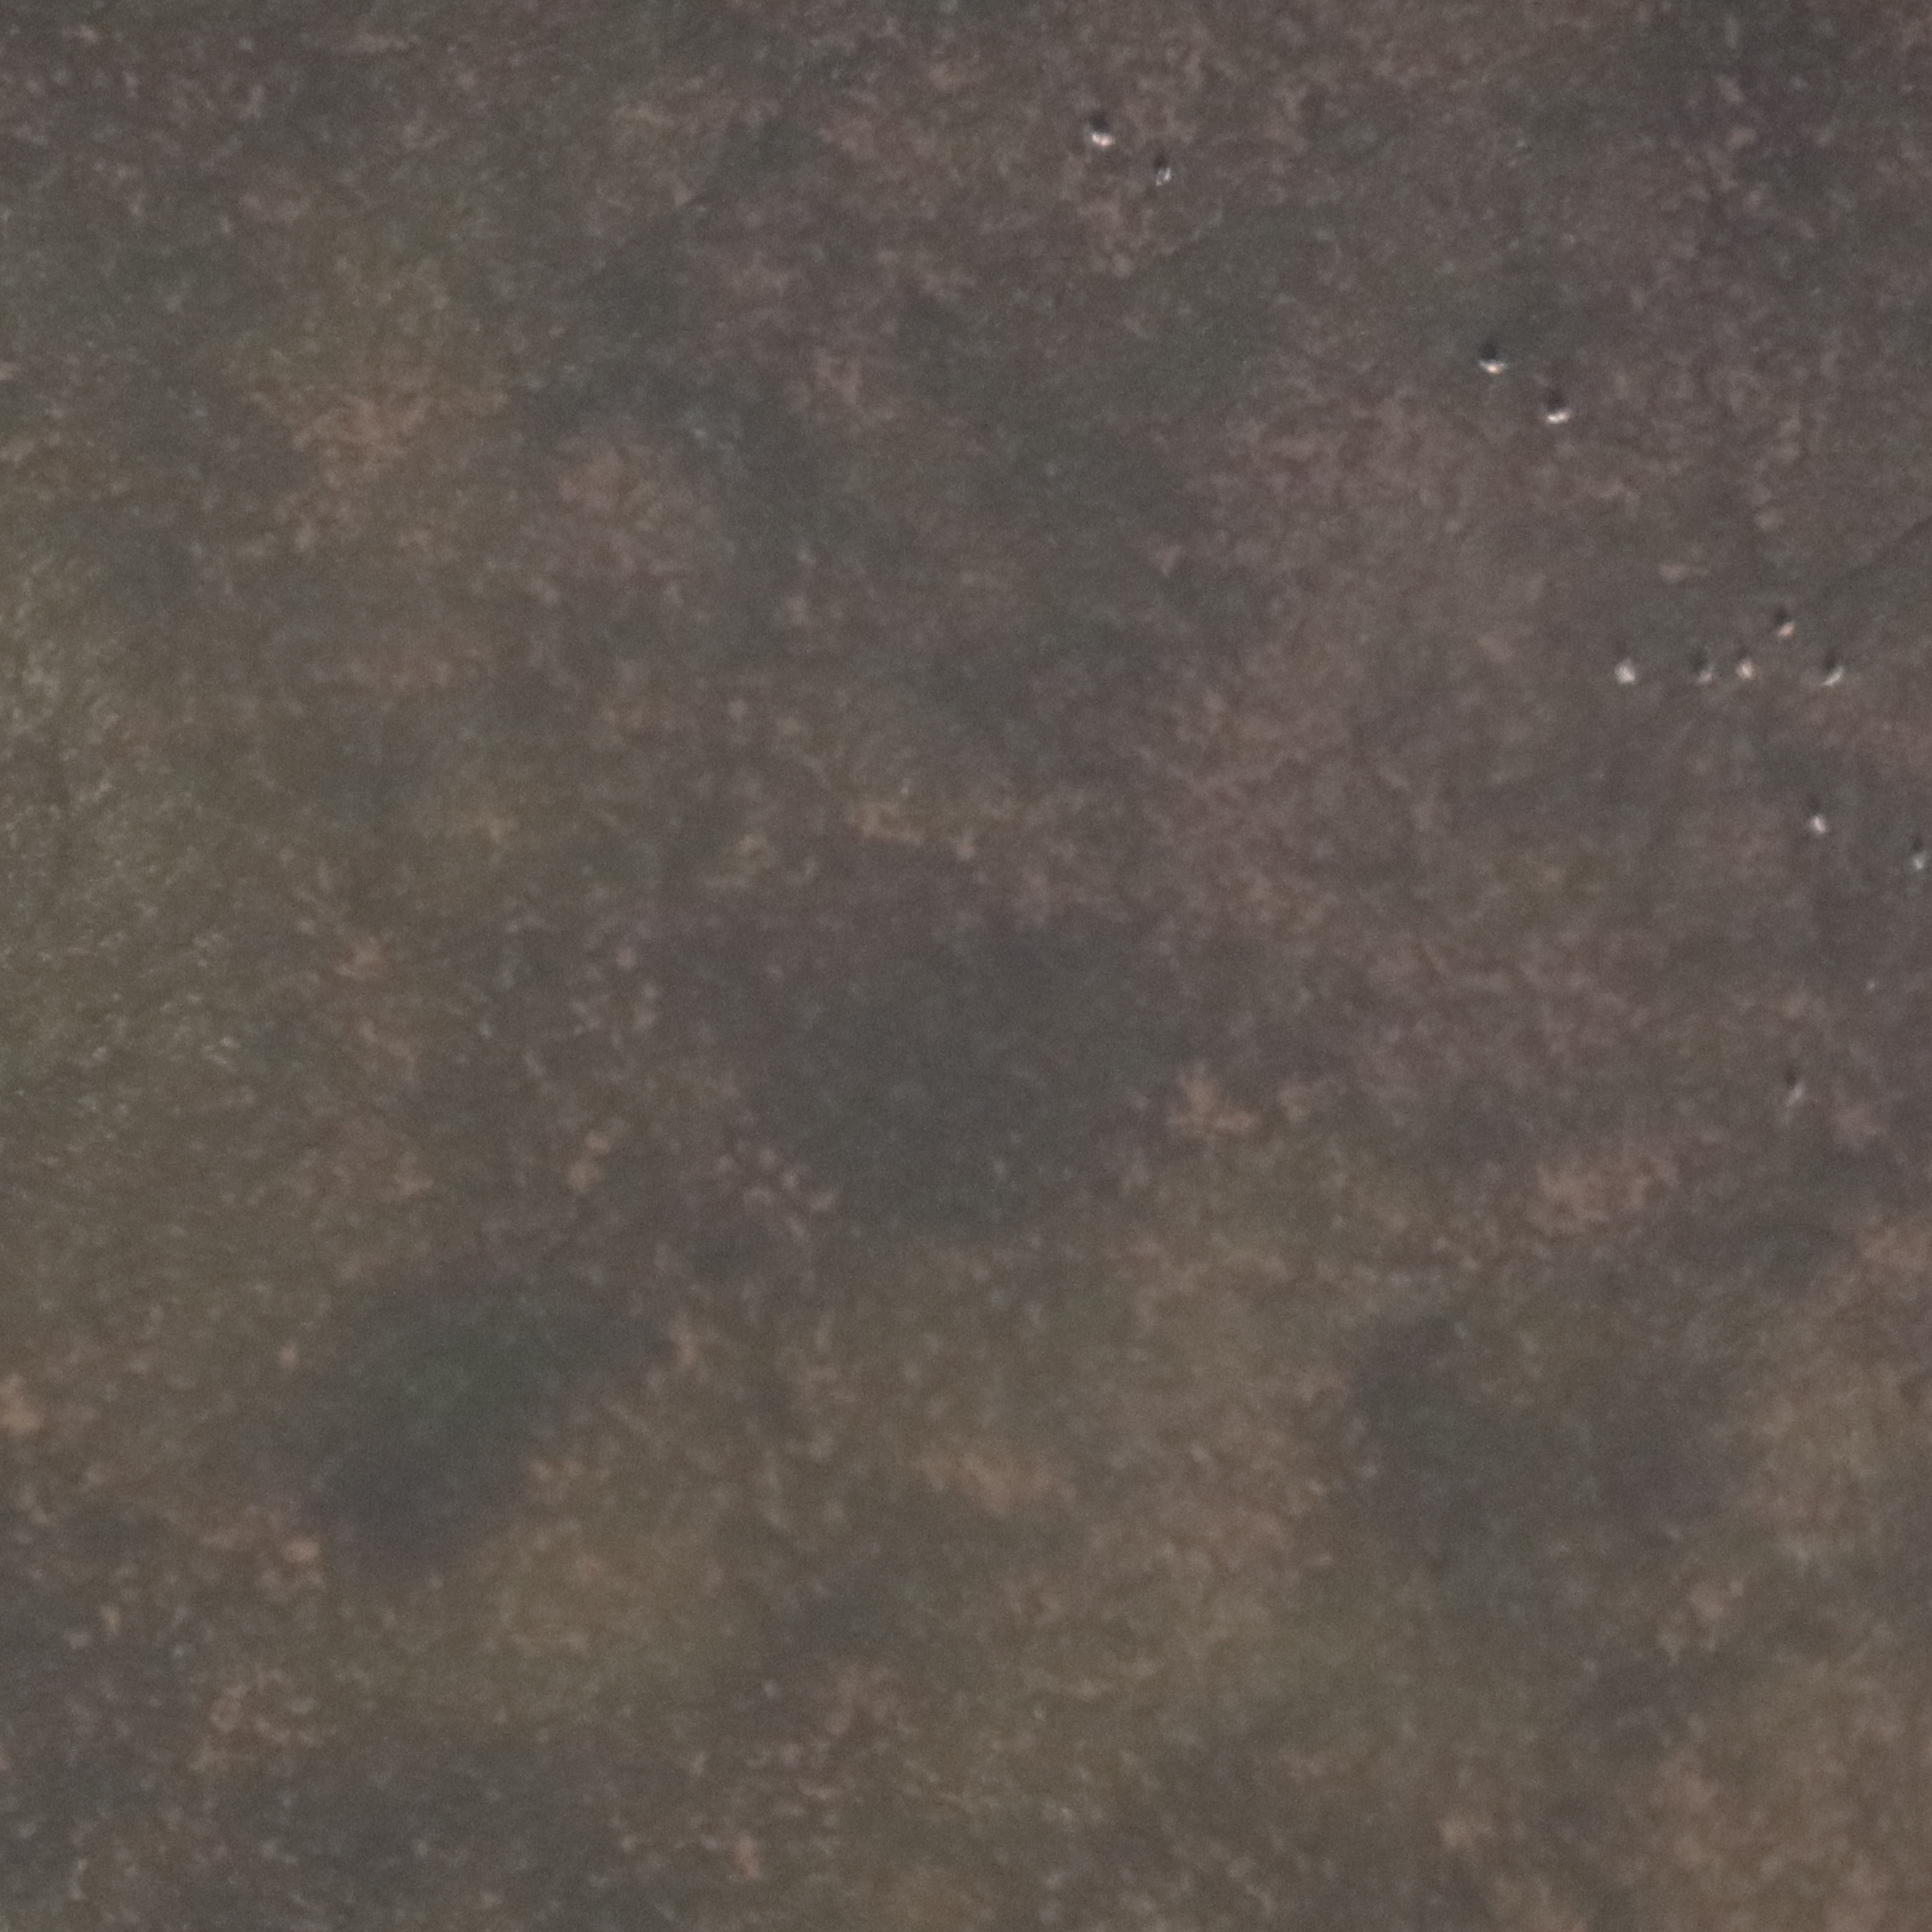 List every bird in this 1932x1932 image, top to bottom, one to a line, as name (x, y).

brant (1104, 135)
brant (1163, 172)
brant (1492, 367)
brant (1559, 417)
brant (1788, 629)
brant (1748, 667)
brant (1625, 673)
brant (1713, 673)
brant (1837, 674)
brant (1820, 814)
brant (1918, 856)
brant (1796, 1094)